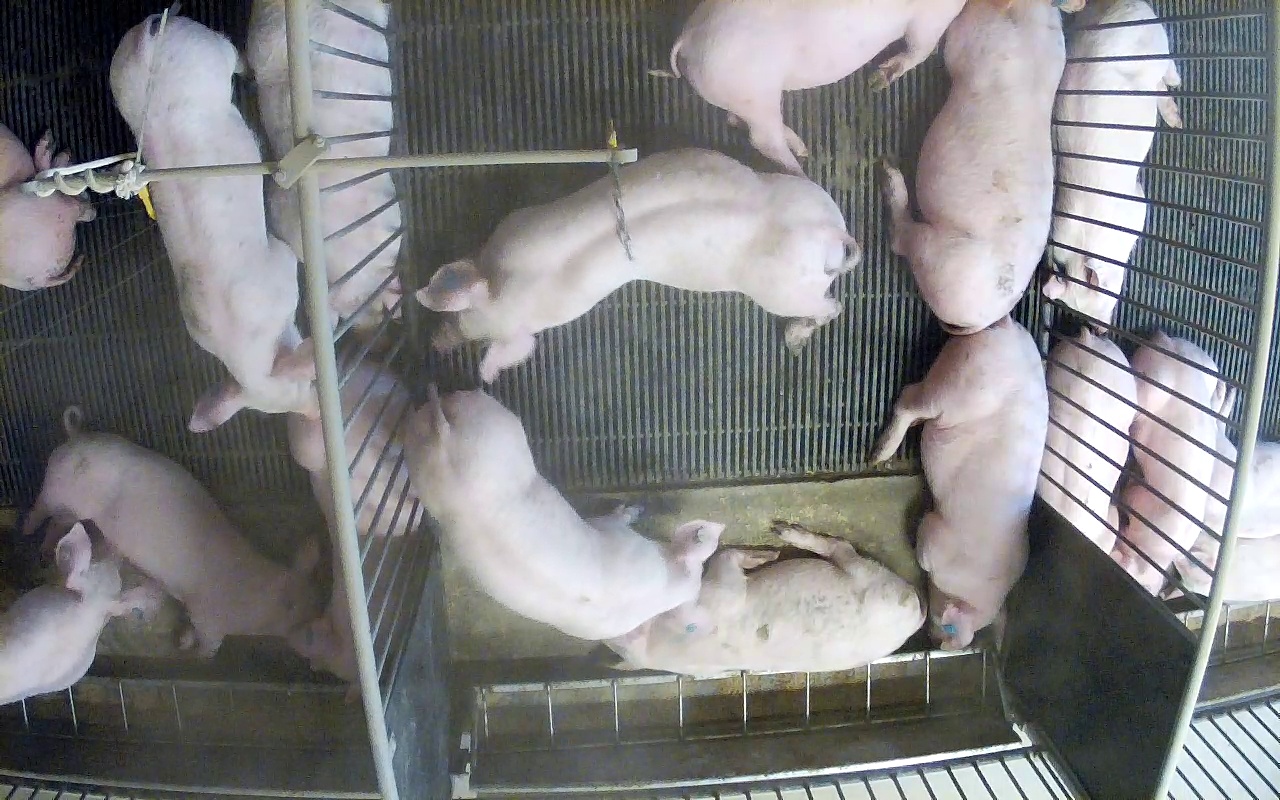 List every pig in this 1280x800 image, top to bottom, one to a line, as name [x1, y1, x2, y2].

pig [646, 0, 970, 179]
pig [882, 0, 1087, 339]
pig [247, 1, 403, 355]
pig [1041, 1, 1181, 336]
pig [108, 12, 323, 433]
pig [0, 122, 97, 290]
pig [415, 148, 863, 388]
pig [867, 313, 1051, 652]
pig [1035, 325, 1138, 558]
pig [1109, 327, 1222, 598]
pig [286, 344, 429, 706]
pig [402, 379, 724, 642]
pig [1204, 380, 1280, 541]
pig [18, 404, 321, 666]
pig [0, 520, 166, 707]
pig [601, 520, 930, 678]
pig [1157, 532, 1280, 604]